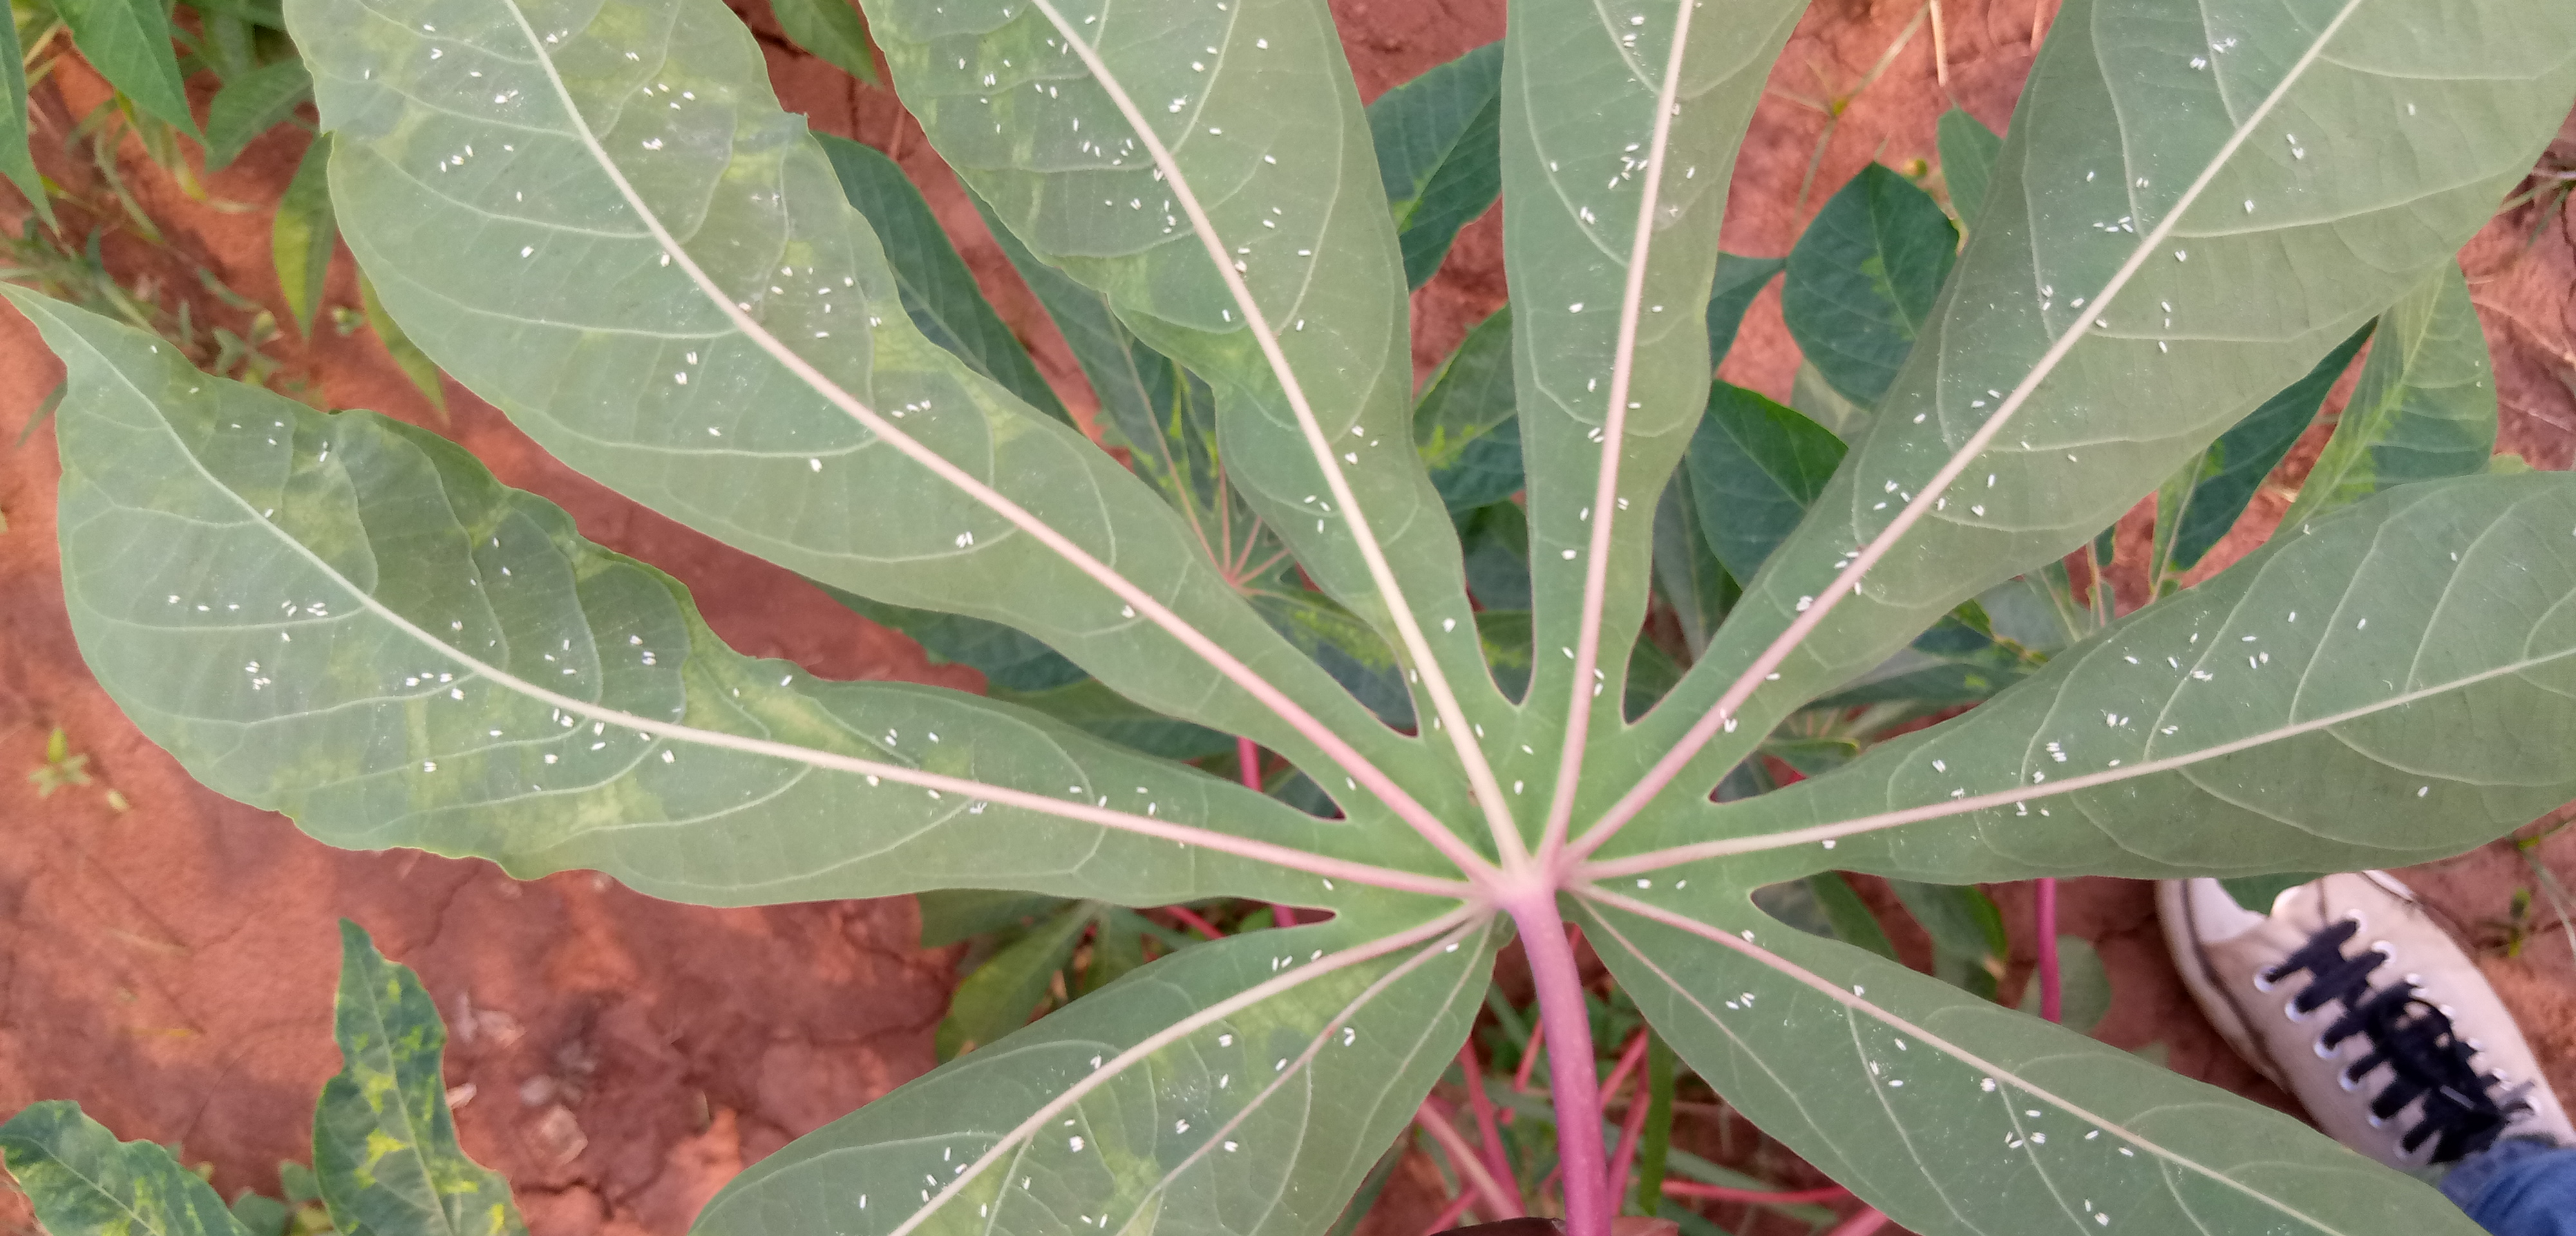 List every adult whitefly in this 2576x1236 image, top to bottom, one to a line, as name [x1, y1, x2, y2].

whitefly [1216, 1, 1229, 12]
whitefly [936, 6, 945, 15]
whitefly [1003, 7, 1010, 19]
whitefly [1628, 12, 1651, 28]
whitefly [1084, 14, 1098, 25]
whitefly [421, 21, 437, 35]
whitefly [541, 30, 562, 47]
whitefly [1620, 32, 1638, 41]
whitefly [2222, 33, 2241, 49]
whitefly [1045, 36, 1057, 49]
whitefly [1255, 37, 1269, 51]
whitefly [1622, 40, 1637, 50]
whitefly [2210, 40, 2224, 53]
whitefly [1061, 41, 1070, 55]
whitefly [427, 46, 444, 64]
whitefly [1205, 46, 1220, 56]
whitefly [621, 48, 640, 63]
whitefly [957, 55, 969, 71]
whitefly [2187, 55, 2210, 71]
whitefly [1189, 58, 1206, 73]
whitefly [1002, 59, 1014, 69]
whitefly [361, 68, 375, 83]
whitefly [467, 69, 484, 79]
whitefly [989, 71, 999, 88]
whitefly [983, 74, 990, 88]
whitefly [655, 80, 672, 95]
whitefly [1034, 82, 1045, 97]
whitefly [1049, 84, 1060, 101]
whitefly [641, 84, 654, 98]
whitefly [507, 87, 520, 100]
whitefly [681, 89, 700, 101]
whitefly [493, 91, 507, 109]
whitefly [979, 97, 990, 107]
whitefly [1173, 97, 1188, 106]
whitefly [668, 99, 684, 113]
whitefly [1669, 100, 1683, 118]
whitefly [2404, 101, 2423, 122]
whitefly [1169, 105, 1180, 114]
whitefly [1070, 115, 1081, 134]
whitefly [996, 122, 1002, 136]
whitefly [1207, 126, 1222, 136]
whitefly [2284, 130, 2296, 144]
whitefly [639, 135, 667, 156]
whitefly [1126, 136, 1135, 152]
whitefly [1082, 139, 1093, 153]
whitefly [462, 141, 478, 158]
whitefly [498, 142, 517, 155]
whitefly [1622, 142, 1642, 154]
whitefly [1094, 144, 1103, 158]
whitefly [2289, 144, 2306, 161]
whitefly [1120, 147, 1129, 156]
whitefly [448, 152, 468, 167]
whitefly [1616, 152, 1638, 173]
whitefly [1259, 154, 1278, 166]
whitefly [1637, 154, 1651, 174]
whitefly [438, 158, 450, 176]
whitefly [1112, 158, 1122, 167]
whitefly [1548, 159, 1564, 176]
whitefly [1684, 163, 1700, 181]
whitefly [1149, 164, 1164, 182]
whitefly [2083, 169, 2096, 184]
whitefly [1618, 169, 1633, 182]
whitefly [1605, 173, 1619, 195]
whitefly [2134, 174, 2153, 191]
whitefly [515, 187, 527, 203]
whitefly [1102, 196, 1115, 211]
whitefly [1129, 196, 1142, 213]
whitefly [1160, 198, 1171, 212]
whitefly [2240, 198, 2260, 218]
whitefly [1270, 205, 1286, 220]
whitefly [1576, 205, 1598, 226]
whitefly [1164, 214, 1180, 229]
whitefly [2116, 215, 2132, 223]
whitefly [1261, 218, 1278, 232]
whitefly [2089, 219, 2103, 230]
whitefly [2119, 222, 2137, 237]
whitefly [2102, 224, 2121, 235]
whitefly [1161, 226, 1175, 238]
whitefly [519, 244, 537, 260]
whitefly [1235, 246, 1255, 257]
whitefly [1295, 246, 1314, 260]
whitefly [2170, 248, 2188, 264]
whitefly [657, 250, 676, 269]
whitefly [1233, 259, 1251, 277]
whitefly [777, 265, 797, 278]
whitefly [842, 274, 855, 288]
whitefly [2038, 281, 2057, 298]
whitefly [814, 284, 837, 299]
whitefly [769, 285, 783, 297]
whitefly [2067, 294, 2088, 311]
whitefly [2158, 297, 2173, 314]
whitefly [1566, 299, 1586, 317]
whitefly [2039, 301, 2054, 315]
whitefly [734, 301, 756, 313]
whitefly [823, 302, 835, 315]
whitefly [1647, 303, 1667, 317]
whitefly [1220, 306, 1235, 326]
whitefly [867, 314, 884, 328]
whitefly [2160, 315, 2176, 329]
whitefly [2094, 315, 2111, 331]
whitefly [1293, 317, 1308, 333]
whitefly [813, 330, 830, 341]
whitefly [2157, 339, 2169, 355]
whitefly [146, 342, 163, 356]
whitefly [683, 350, 704, 369]
whitefly [672, 368, 688, 387]
whitefly [1584, 376, 1598, 394]
whitefly [1984, 386, 2002, 400]
whitefly [189, 387, 202, 398]
whitefly [920, 396, 935, 412]
whitefly [1965, 397, 1987, 411]
whitefly [1626, 398, 1643, 412]
whitefly [904, 400, 921, 417]
whitefly [891, 406, 907, 422]
whitefly [1910, 411, 1929, 425]
whitefly [272, 418, 289, 429]
whitefly [228, 422, 244, 434]
whitefly [1350, 422, 1366, 440]
whitefly [1585, 424, 1607, 447]
whitefly [707, 426, 723, 440]
whitefly [265, 437, 279, 447]
whitefly [1368, 438, 1382, 450]
whitefly [2019, 438, 2032, 453]
whitefly [321, 438, 334, 449]
whitefly [1343, 449, 1363, 467]
whitefly [2065, 449, 2081, 464]
whitefly [317, 450, 330, 464]
whitefly [808, 456, 826, 474]
whitefly [1983, 473, 2001, 491]
whitefly [1881, 476, 1905, 495]
whitefly [1898, 491, 1912, 503]
whitefly [1302, 492, 1319, 506]
whitefly [1935, 494, 1946, 514]
whitefly [1615, 494, 1633, 514]
whitefly [1318, 500, 1331, 513]
whitefly [1868, 501, 1892, 512]
whitefly [1966, 503, 1991, 521]
whitefly [1578, 504, 1591, 525]
whitefly [262, 505, 275, 520]
whitefly [1314, 518, 1327, 538]
whitefly [2297, 519, 2319, 538]
whitefly [952, 529, 980, 550]
whitefly [491, 534, 505, 549]
whitefly [1558, 547, 1578, 563]
whitefly [2447, 548, 2461, 566]
whitefly [1842, 548, 1859, 560]
whitefly [1831, 557, 1846, 570]
whitefly [500, 565, 513, 578]
whitefly [470, 577, 479, 587]
whitefly [1851, 578, 1865, 599]
whitefly [166, 592, 182, 605]
whitefly [1792, 592, 1817, 613]
whitefly [276, 596, 295, 607]
whitefly [310, 600, 333, 609]
whitefly [225, 601, 241, 613]
whitefly [1119, 602, 1137, 621]
whitefly [194, 603, 212, 612]
whitefly [286, 605, 299, 618]
whitefly [307, 607, 334, 621]
whitefly [2287, 608, 2299, 627]
whitefly [1440, 614, 1460, 634]
whitefly [2353, 615, 2369, 633]
whitefly [448, 616, 464, 635]
whitefly [279, 629, 291, 644]
whitefly [2188, 630, 2201, 646]
whitefly [626, 630, 643, 646]
whitefly [2237, 632, 2260, 644]
whitefly [488, 636, 498, 651]
whitefly [562, 636, 572, 653]
whitefly [1560, 644, 1577, 662]
whitefly [2257, 648, 2272, 666]
whitefly [641, 648, 658, 658]
whitefly [544, 652, 556, 666]
whitefly [2247, 652, 2259, 673]
whitefly [2123, 653, 2139, 667]
whitefly [2164, 653, 2178, 670]
whitefly [642, 657, 658, 669]
whitefly [244, 659, 262, 675]
whitefly [560, 664, 578, 677]
whitefly [1407, 666, 1421, 686]
whitefly [1592, 666, 1607, 680]
whitefly [2190, 668, 2220, 684]
whitefly [419, 668, 435, 684]
whitefly [1760, 669, 1785, 684]
whitefly [440, 671, 455, 684]
whitefly [779, 671, 795, 688]
whitefly [404, 675, 419, 692]
whitefly [251, 676, 276, 692]
whitefly [1592, 682, 1607, 700]
whitefly [730, 685, 743, 699]
whitefly [450, 686, 469, 702]
whitefly [551, 707, 560, 724]
whitefly [2103, 708, 2118, 731]
whitefly [2118, 714, 2132, 729]
whitefly [1431, 715, 1446, 731]
whitefly [561, 715, 575, 731]
whitefly [1719, 716, 1745, 735]
whitefly [592, 716, 608, 736]
whitefly [2158, 721, 2183, 736]
whitefly [1473, 722, 1492, 740]
whitefly [887, 724, 899, 740]
whitefly [487, 728, 505, 739]
whitefly [926, 729, 941, 746]
whitefly [637, 731, 652, 742]
whitefly [884, 735, 901, 747]
whitefly [589, 739, 609, 752]
whitefly [2043, 740, 2063, 754]
whitefly [1521, 743, 1537, 756]
whitefly [661, 747, 676, 765]
whitefly [542, 751, 563, 765]
whitefly [2051, 752, 2070, 765]
whitefly [1929, 753, 1951, 776]
whitefly [2105, 756, 2125, 770]
whitefly [421, 760, 437, 776]
whitefly [2029, 767, 2045, 787]
whitefly [866, 774, 882, 789]
whitefly [1343, 777, 1361, 796]
whitefly [1510, 777, 1528, 796]
whitefly [1066, 783, 1084, 796]
whitefly [1947, 783, 1967, 798]
whitefly [2412, 783, 2432, 801]
whitefly [1133, 784, 1152, 795]
whitefly [925, 787, 944, 802]
whitefly [1097, 792, 1110, 808]
whitefly [967, 798, 992, 817]
whitefly [2012, 799, 2031, 818]
whitefly [1146, 800, 1159, 817]
whitefly [2038, 805, 2050, 820]
whitefly [1819, 837, 1840, 851]
whitefly [1320, 875, 1338, 892]
whitefly [1672, 877, 1689, 890]
whitefly [1632, 879, 1655, 892]
whitefly [1736, 924, 1758, 942]
whitefly [1444, 941, 1461, 954]
whitefly [1309, 946, 1328, 964]
whitefly [1268, 955, 1279, 977]
whitefly [1280, 955, 1293, 968]
whitefly [1851, 982, 1868, 997]
whitefly [1739, 989, 1759, 1011]
whitefly [1721, 998, 1739, 1009]
whitefly [1341, 1025, 1359, 1035]
whitefly [1217, 1031, 1233, 1050]
whitefly [1341, 1035, 1358, 1048]
whitefly [1893, 1036, 1908, 1053]
whitefly [1090, 1054, 1103, 1071]
whitefly [1867, 1056, 1884, 1078]
whitefly [1271, 1057, 1287, 1072]
whitefly [1216, 1071, 1232, 1091]
whitefly [1976, 1075, 1997, 1093]
whitefly [1886, 1078, 1908, 1089]
whitefly [2020, 1106, 2043, 1119]
whitefly [1061, 1118, 1077, 1128]
whitefly [1173, 1118, 1190, 1136]
whitefly [2001, 1128, 2014, 1142]
whitefly [2029, 1128, 2051, 1148]
whitefly [2083, 1129, 2101, 1141]
whitefly [1066, 1132, 1086, 1154]
whitefly [1222, 1139, 1240, 1154]
whitefly [2009, 1139, 2023, 1153]
whitefly [943, 1143, 952, 1165]
whitefly [2115, 1144, 2140, 1159]
whitefly [952, 1157, 972, 1175]
whitefly [924, 1172, 940, 1189]
whitefly [1019, 1174, 1037, 1194]
whitefly [920, 1187, 931, 1204]
whitefly [856, 1191, 869, 1212]
whitefly [2081, 1196, 2093, 1214]
whitefly [978, 1201, 990, 1221]
whitefly [2090, 1211, 2113, 1229]
whitefly [1097, 1212, 1113, 1231]
whitefly [1079, 1213, 1094, 1228]